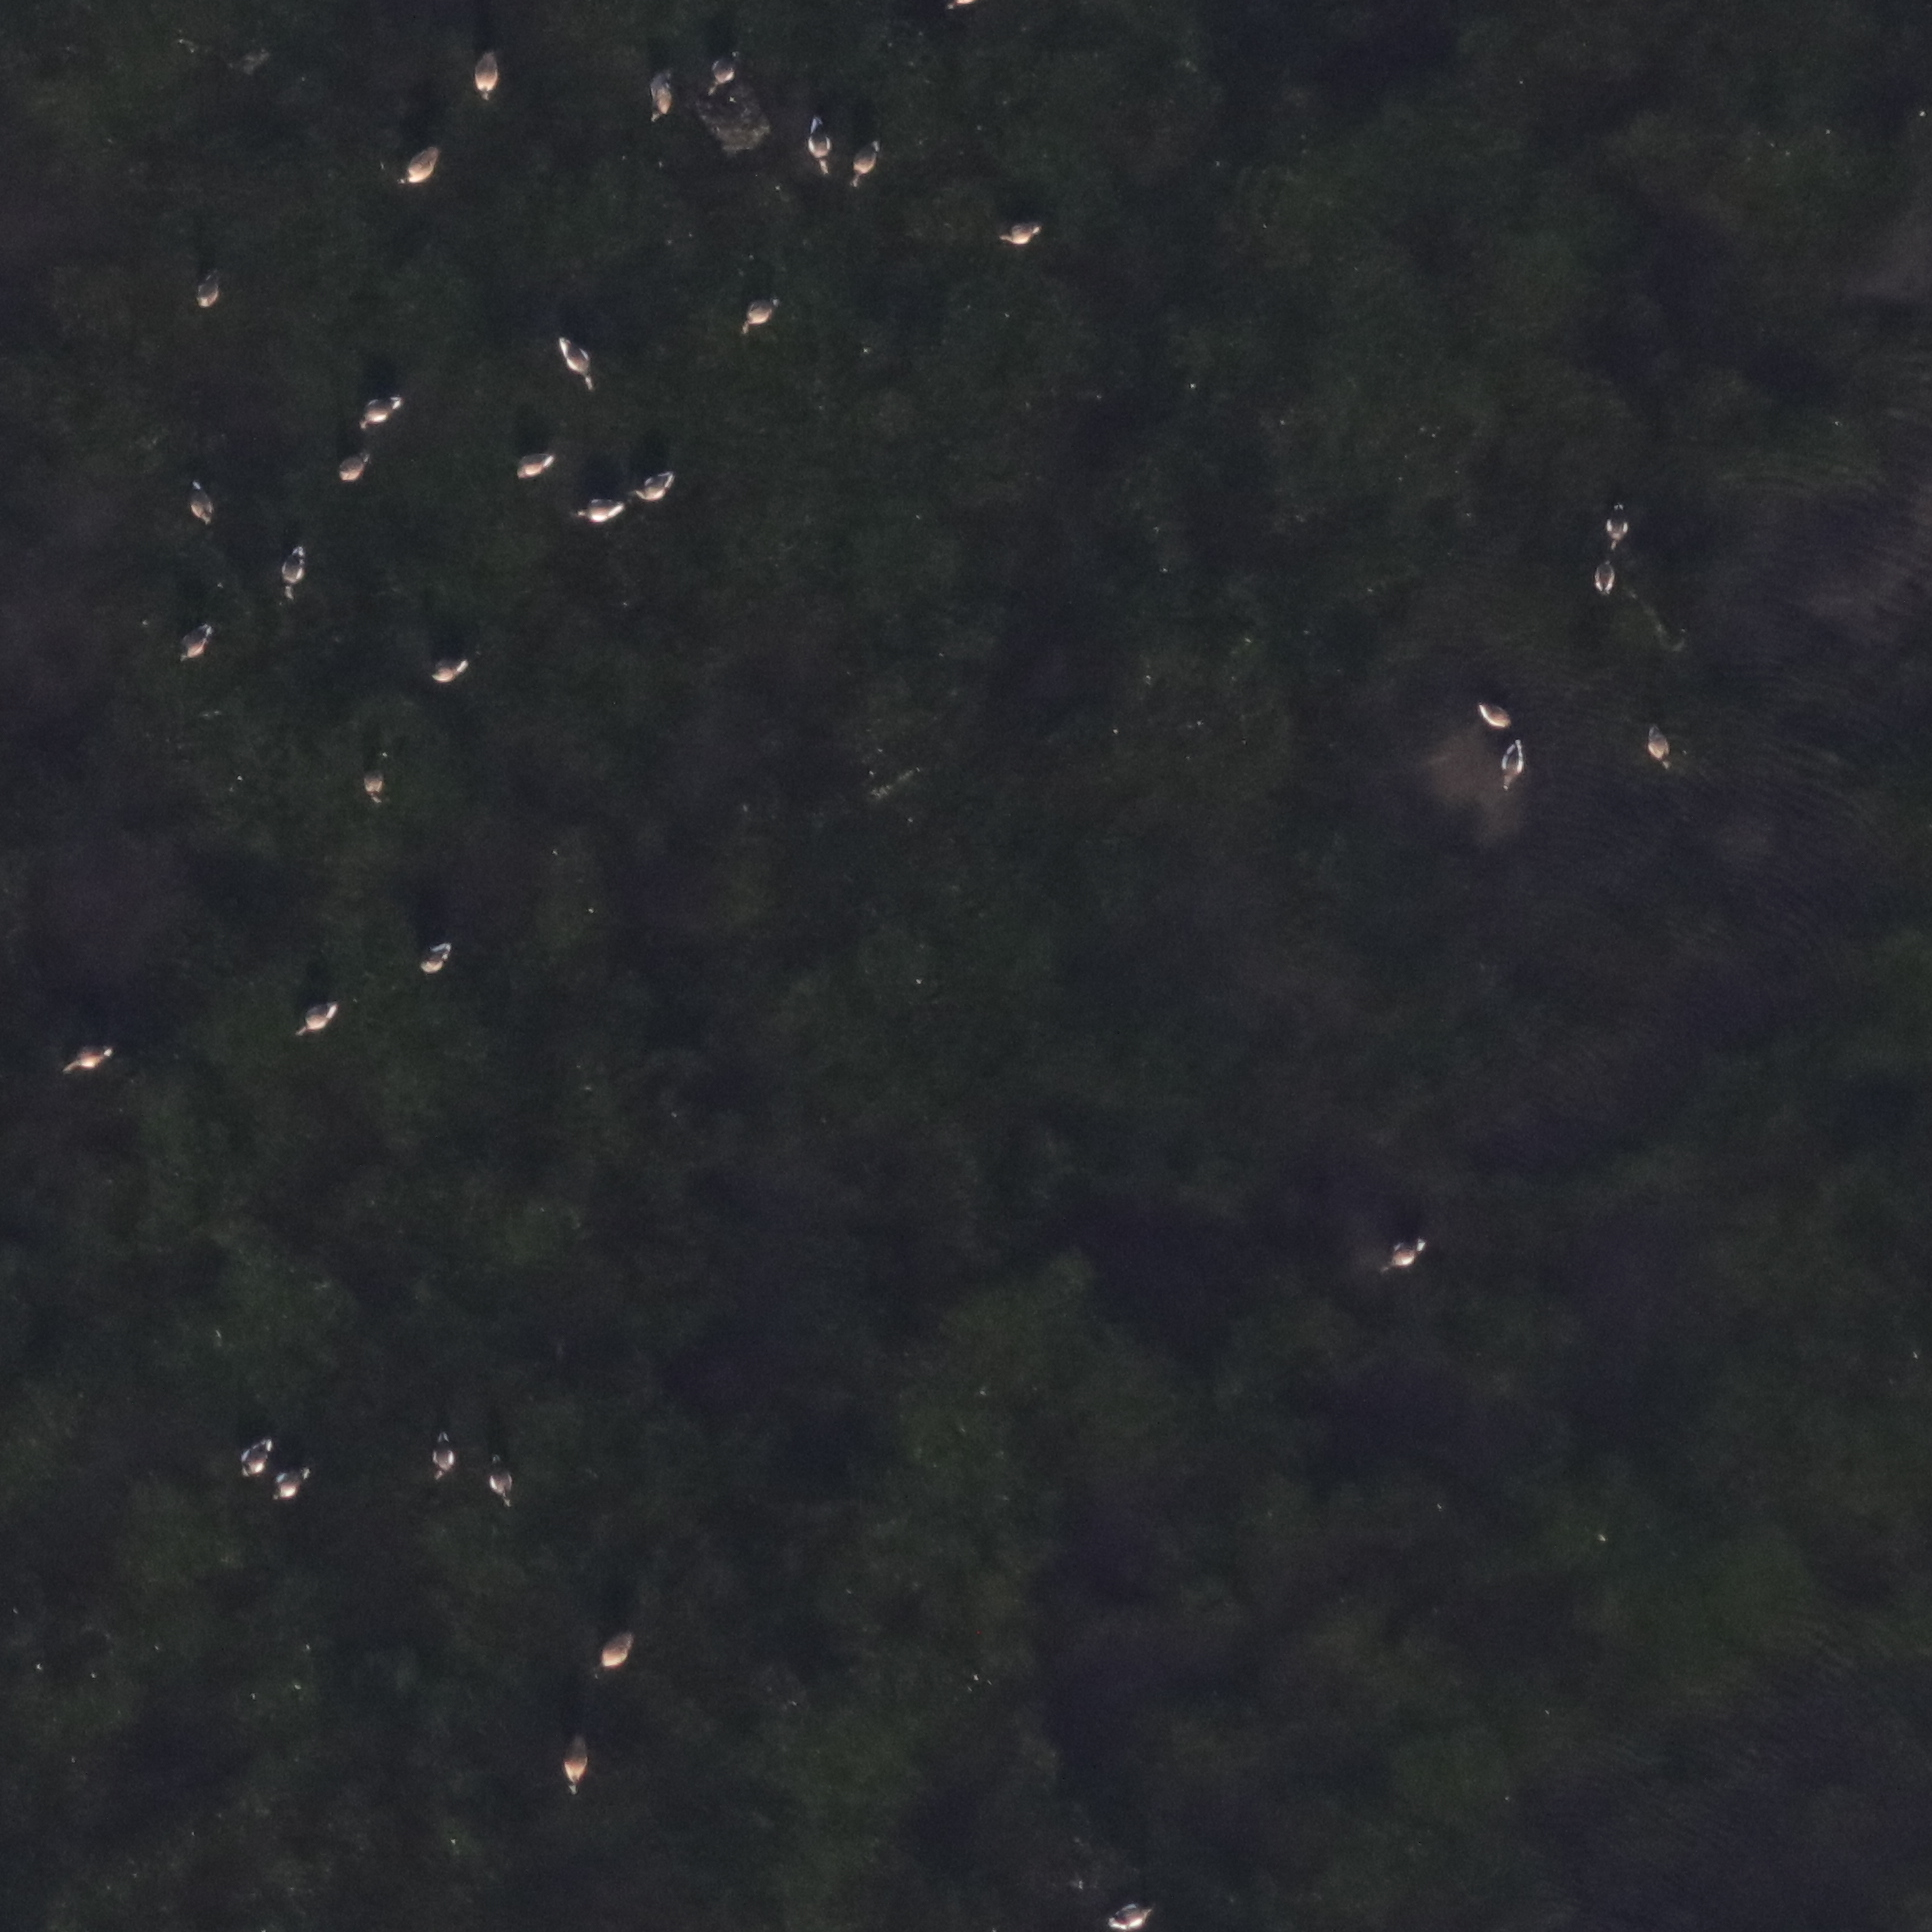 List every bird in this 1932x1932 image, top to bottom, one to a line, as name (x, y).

brant (716, 72)
brant (814, 148)
brant (865, 162)
Canada goose (421, 165)
brant (1021, 232)
brant (210, 291)
brant (758, 310)
brant (577, 360)
brant (379, 407)
other bird (349, 459)
brant (534, 462)
brant (655, 485)
brant (201, 501)
brant (1620, 503)
brant (601, 509)
brant (292, 569)
brant (1603, 575)
brant (194, 641)
brant (447, 668)
brant (1497, 713)
brant (1660, 746)
brant (1510, 766)
other bird (376, 784)
brant (433, 958)
brant (316, 1015)
brant (88, 1057)
brant (1403, 1252)
brant (441, 1455)
brant (255, 1456)
brant (286, 1477)
brant (500, 1484)
Canada goose (616, 1649)
Canada goose (576, 1761)
brant (1131, 1915)